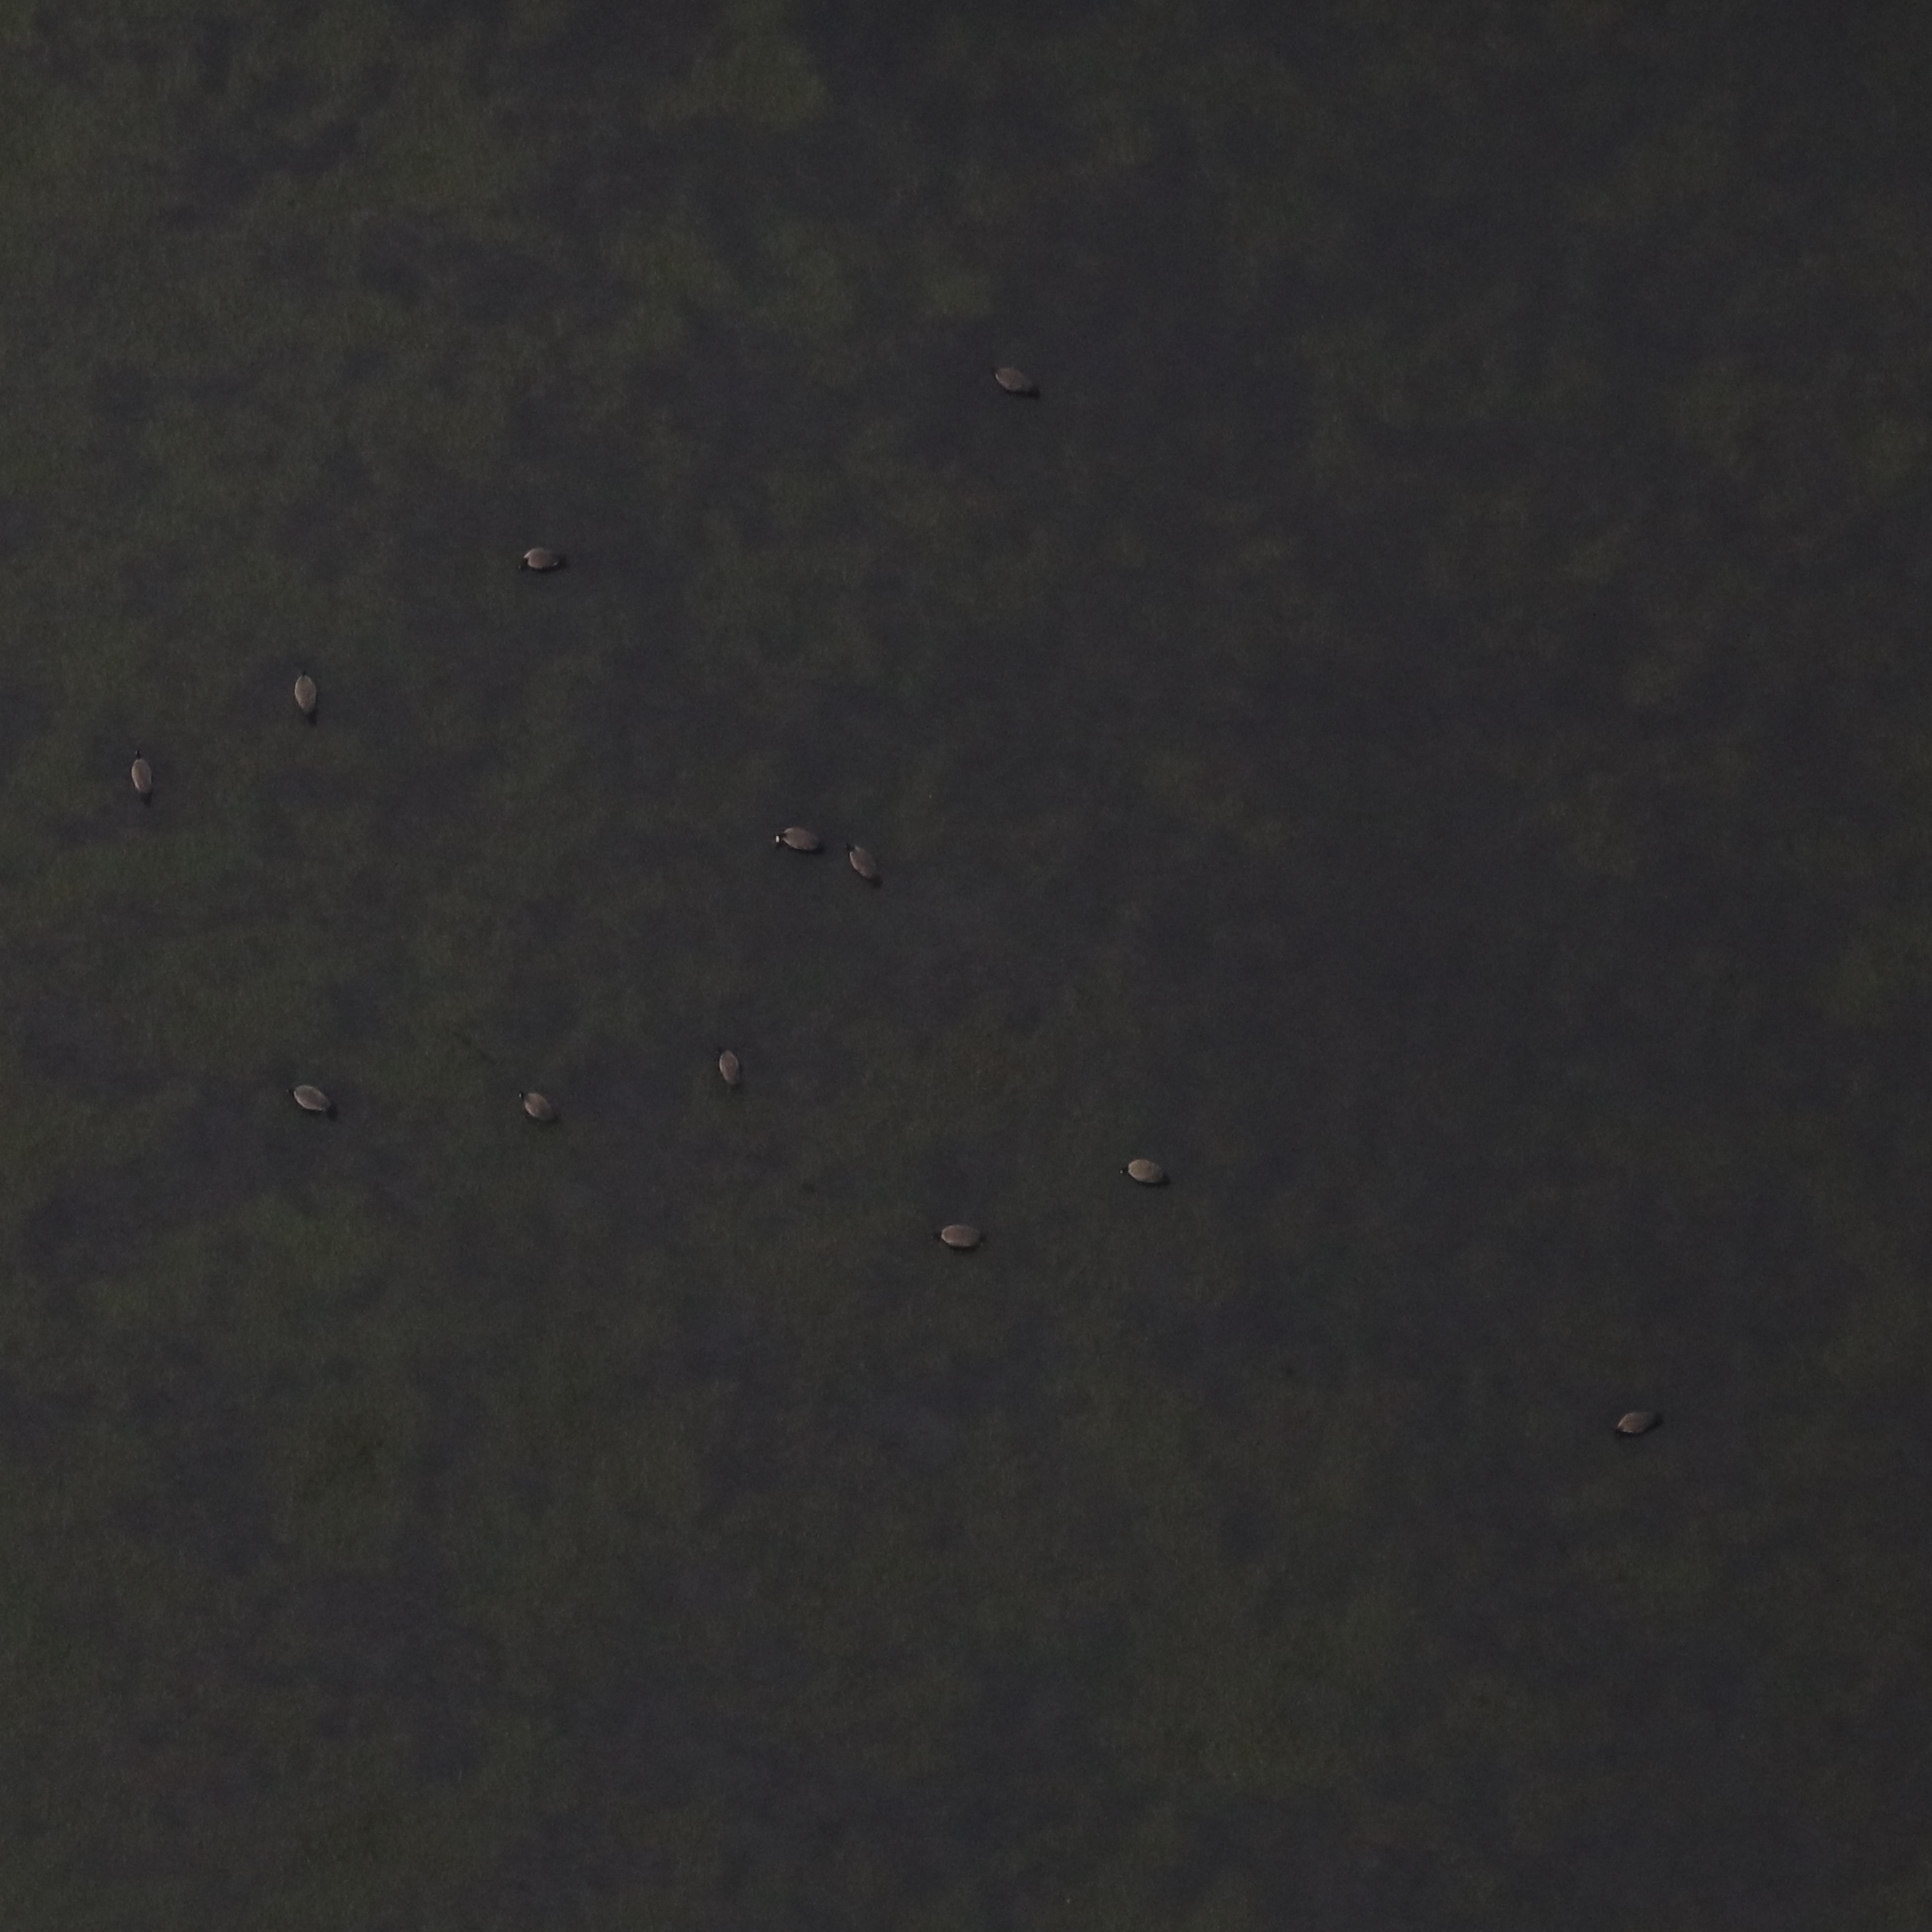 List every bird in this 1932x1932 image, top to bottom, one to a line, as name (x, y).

Canada goose (1014, 381)
Canada goose (539, 556)
Canada goose (304, 696)
Canada goose (142, 777)
Canada goose (804, 841)
Canada goose (873, 869)
Canada goose (727, 1071)
Canada goose (312, 1099)
Canada goose (542, 1108)
Canada goose (1146, 1170)
Canada goose (960, 1235)
Canada goose (1634, 1421)